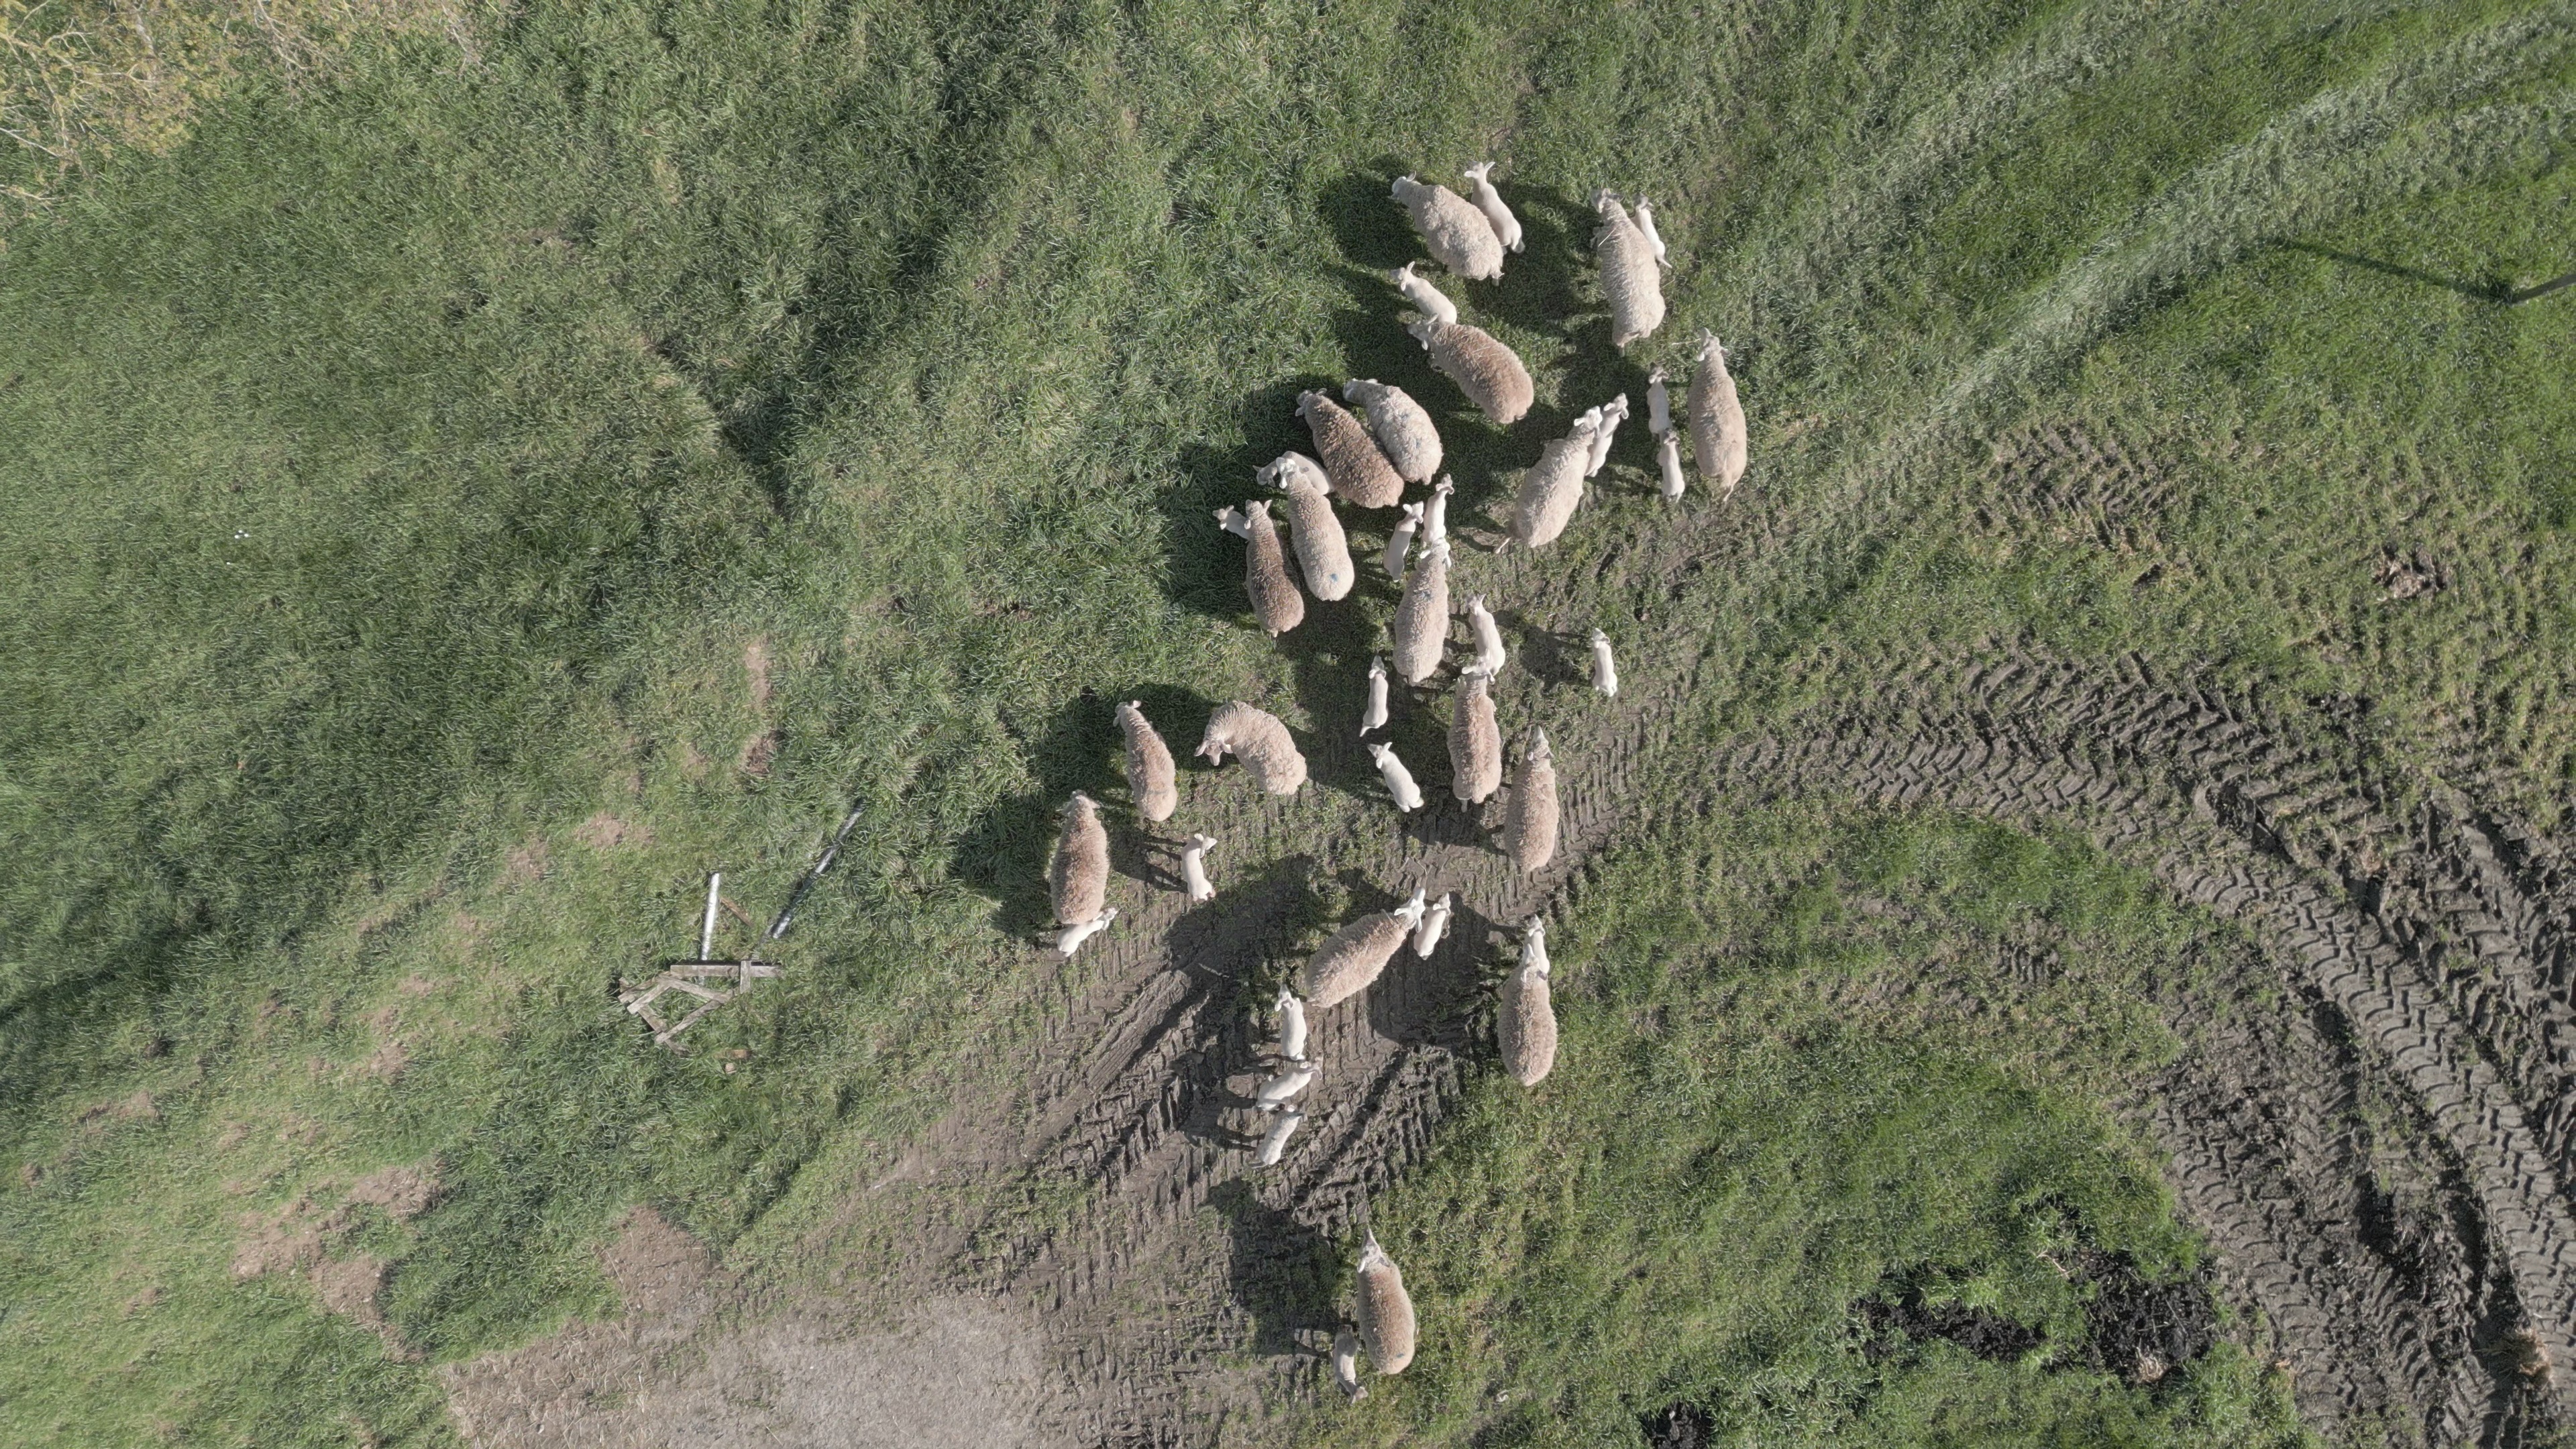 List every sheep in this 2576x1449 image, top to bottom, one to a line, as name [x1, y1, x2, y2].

sheep [1463, 161, 1526, 255]
sheep [1387, 170, 1504, 288]
sheep [1588, 188, 1667, 357]
sheep [1628, 191, 1672, 270]
sheep [1389, 261, 1457, 323]
sheep [1407, 313, 1535, 424]
sheep [1689, 327, 1748, 502]
sheep [1646, 361, 1674, 431]
sheep [1340, 378, 1442, 486]
sheep [1295, 388, 1404, 509]
sheep [1584, 392, 1630, 478]
sheep [1491, 406, 1603, 554]
sheep [1656, 427, 1686, 503]
sheep [1252, 451, 1335, 495]
sheep [1276, 457, 1355, 601]
sheep [1423, 473, 1455, 541]
sheep [1242, 498, 1304, 638]
sheep [1383, 501, 1424, 582]
sheep [1212, 505, 1250, 542]
sheep [1393, 538, 1451, 684]
sheep [1467, 593, 1506, 675]
sheep [1590, 627, 1619, 699]
sheep [1445, 647, 1503, 814]
sheep [1359, 655, 1389, 737]
sheep [1113, 700, 1178, 821]
sheep [1193, 700, 1307, 796]
sheep [1503, 725, 1561, 871]
sheep [1366, 742, 1424, 813]
sheep [1048, 789, 1110, 924]
sheep [1180, 834, 1218, 901]
sheep [1305, 888, 1425, 1009]
sheep [1412, 893, 1452, 960]
sheep [1056, 908, 1119, 957]
sheep [1523, 913, 1551, 975]
sheep [1497, 943, 1558, 1087]
sheep [1274, 981, 1308, 1061]
sheep [1255, 1049, 1324, 1112]
sheep [1245, 1096, 1314, 1169]
sheep [1356, 1227, 1415, 1375]
sheep [1333, 1324, 1370, 1405]